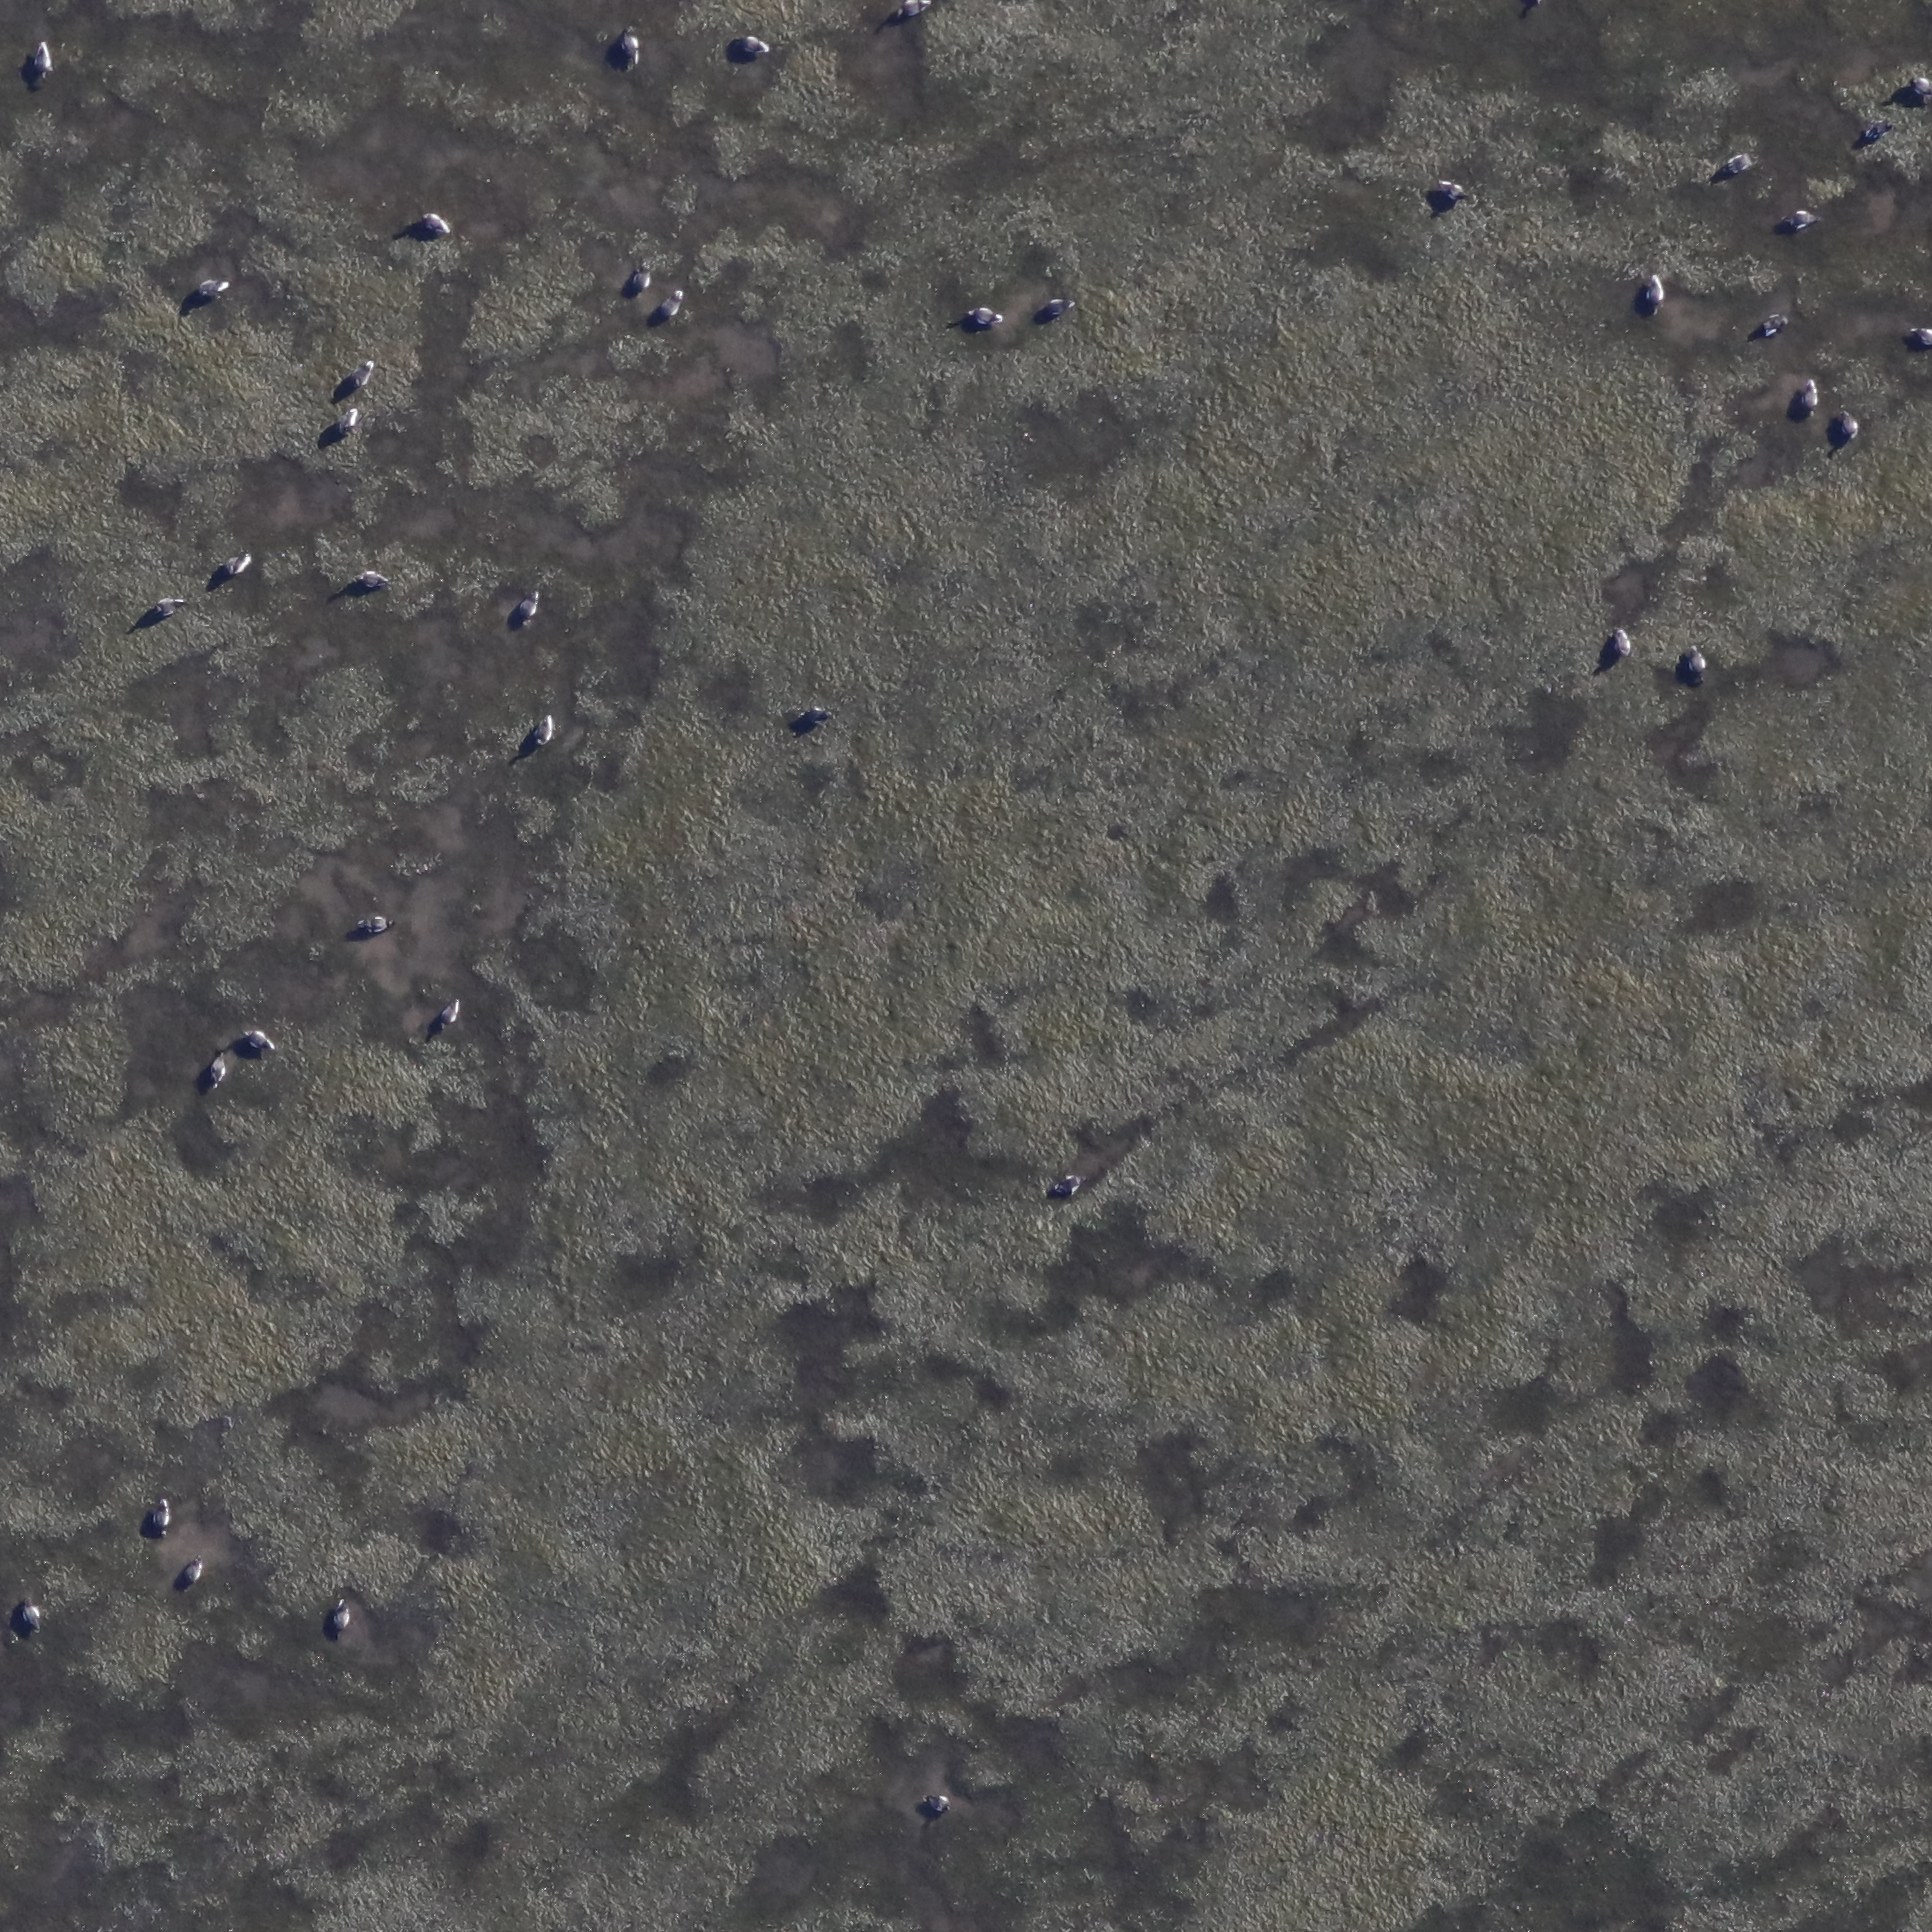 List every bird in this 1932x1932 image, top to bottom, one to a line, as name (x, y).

brant (914, 8)
brant (630, 44)
brant (753, 44)
brant (42, 59)
brant (1922, 86)
brant (1878, 130)
brant (1744, 163)
brant (1455, 192)
brant (1803, 220)
brant (435, 221)
brant (642, 279)
brant (207, 286)
brant (1654, 293)
brant (672, 307)
brant (1057, 307)
brant (986, 316)
brant (1774, 326)
brant (1930, 337)
brant (364, 375)
brant (1809, 398)
brant (345, 421)
brant (1849, 425)
brant (238, 563)
brant (373, 579)
brant (168, 606)
brant (528, 607)
brant (1622, 641)
brant (1700, 664)
brant (811, 714)
brant (545, 732)
brant (378, 924)
brant (450, 1014)
brant (260, 1039)
brant (218, 1067)
brant (1069, 1186)
brant (160, 1518)
brant (193, 1572)
brant (31, 1615)
brant (342, 1618)
brant (940, 1803)